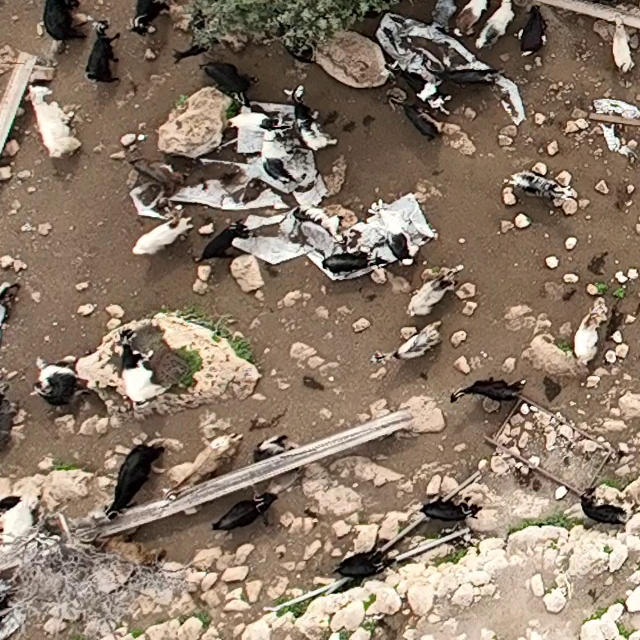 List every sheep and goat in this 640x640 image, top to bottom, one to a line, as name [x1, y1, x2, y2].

goat [45, 0, 86, 39]
goat [129, 0, 163, 35]
goat [424, 0, 455, 30]
goat [453, 0, 489, 37]
goat [476, 0, 515, 48]
goat [519, 5, 544, 51]
goat [609, 13, 633, 71]
goat [85, 19, 119, 83]
goat [277, 32, 315, 63]
goat [172, 45, 210, 63]
goat [421, 60, 504, 88]
goat [198, 62, 258, 106]
goat [385, 65, 438, 103]
goat [26, 84, 82, 159]
goat [282, 85, 338, 150]
goat [388, 94, 437, 140]
goat [226, 110, 275, 131]
goat [261, 119, 296, 183]
goat [125, 153, 177, 189]
goat [509, 172, 577, 202]
goat [370, 198, 413, 266]
goat [292, 204, 349, 245]
goat [133, 216, 191, 255]
goat [193, 219, 247, 266]
goat [321, 254, 388, 271]
goat [407, 263, 463, 318]
goat [573, 307, 605, 366]
goat [368, 321, 441, 365]
goat [115, 328, 168, 401]
goat [30, 356, 78, 403]
goat [449, 378, 527, 403]
goat [0, 383, 11, 453]
goat [163, 432, 242, 504]
goat [251, 433, 287, 466]
goat [103, 444, 164, 518]
goat [212, 493, 278, 531]
goat [579, 493, 629, 523]
goat [0, 495, 36, 553]
goat [1, 495, 41, 512]
goat [420, 496, 483, 521]
goat [100, 537, 167, 564]
goat [333, 550, 396, 576]